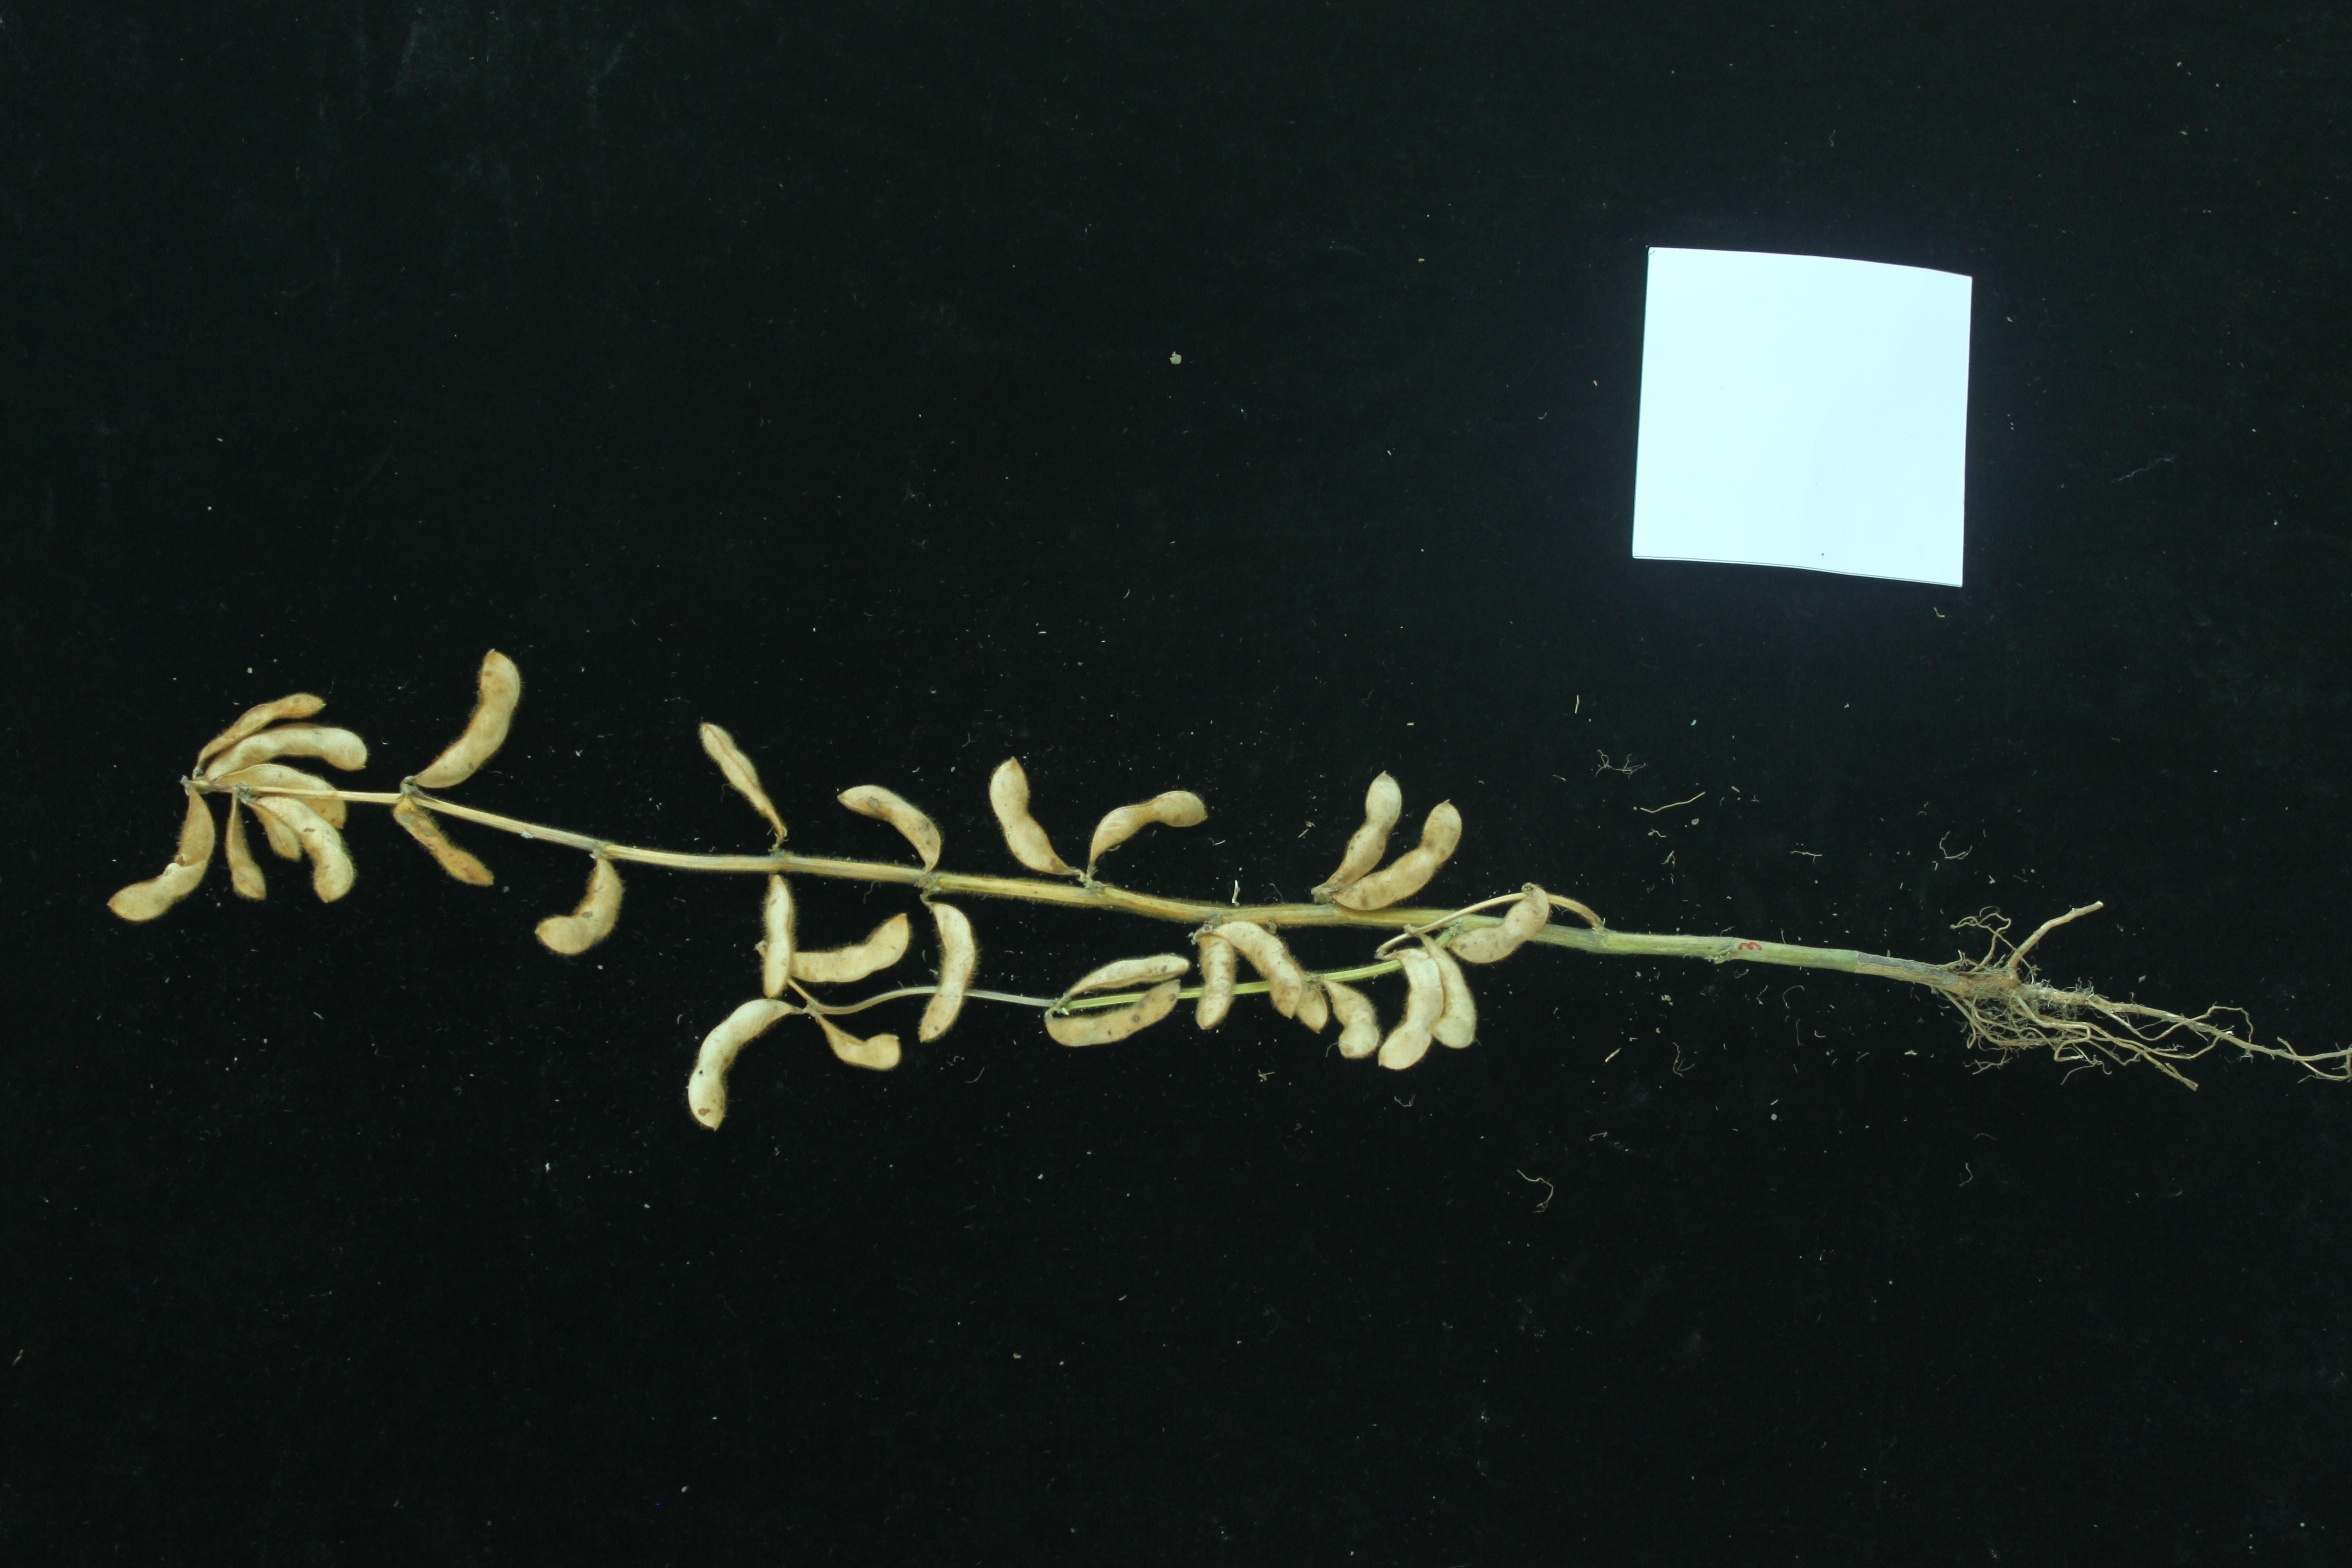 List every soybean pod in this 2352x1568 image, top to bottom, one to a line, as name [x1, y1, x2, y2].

soybean pod [410, 650, 521, 791]
soybean pod [193, 695, 325, 777]
soybean pod [207, 724, 366, 789]
soybean pod [700, 726, 780, 828]
soybean pod [988, 758, 1080, 875]
soybean pod [215, 765, 344, 832]
soybean pod [1313, 774, 1400, 895]
soybean pod [107, 785, 215, 923]
soybean pod [837, 787, 939, 875]
soybean pod [1087, 790, 1207, 883]
soybean pod [396, 795, 494, 883]
soybean pod [252, 798, 354, 903]
soybean pod [1333, 802, 1460, 912]
soybean pod [225, 803, 262, 901]
soybean pod [249, 806, 299, 860]
soybean pod [538, 858, 620, 954]
soybean pod [762, 871, 795, 1001]
soybean pod [1447, 885, 1550, 964]
soybean pod [919, 904, 975, 1041]
soybean pod [790, 916, 909, 985]
soybean pod [1212, 923, 1302, 1018]
soybean pod [1195, 936, 1236, 1027]
soybean pod [1424, 940, 1476, 1046]
soybean pod [1377, 950, 1442, 1070]
soybean pod [1059, 955, 1190, 1023]
soybean pod [1046, 982, 1180, 1048]
soybean pod [1324, 984, 1379, 1058]
soybean pod [686, 1001, 805, 1132]
soybean pod [819, 1019, 901, 1070]